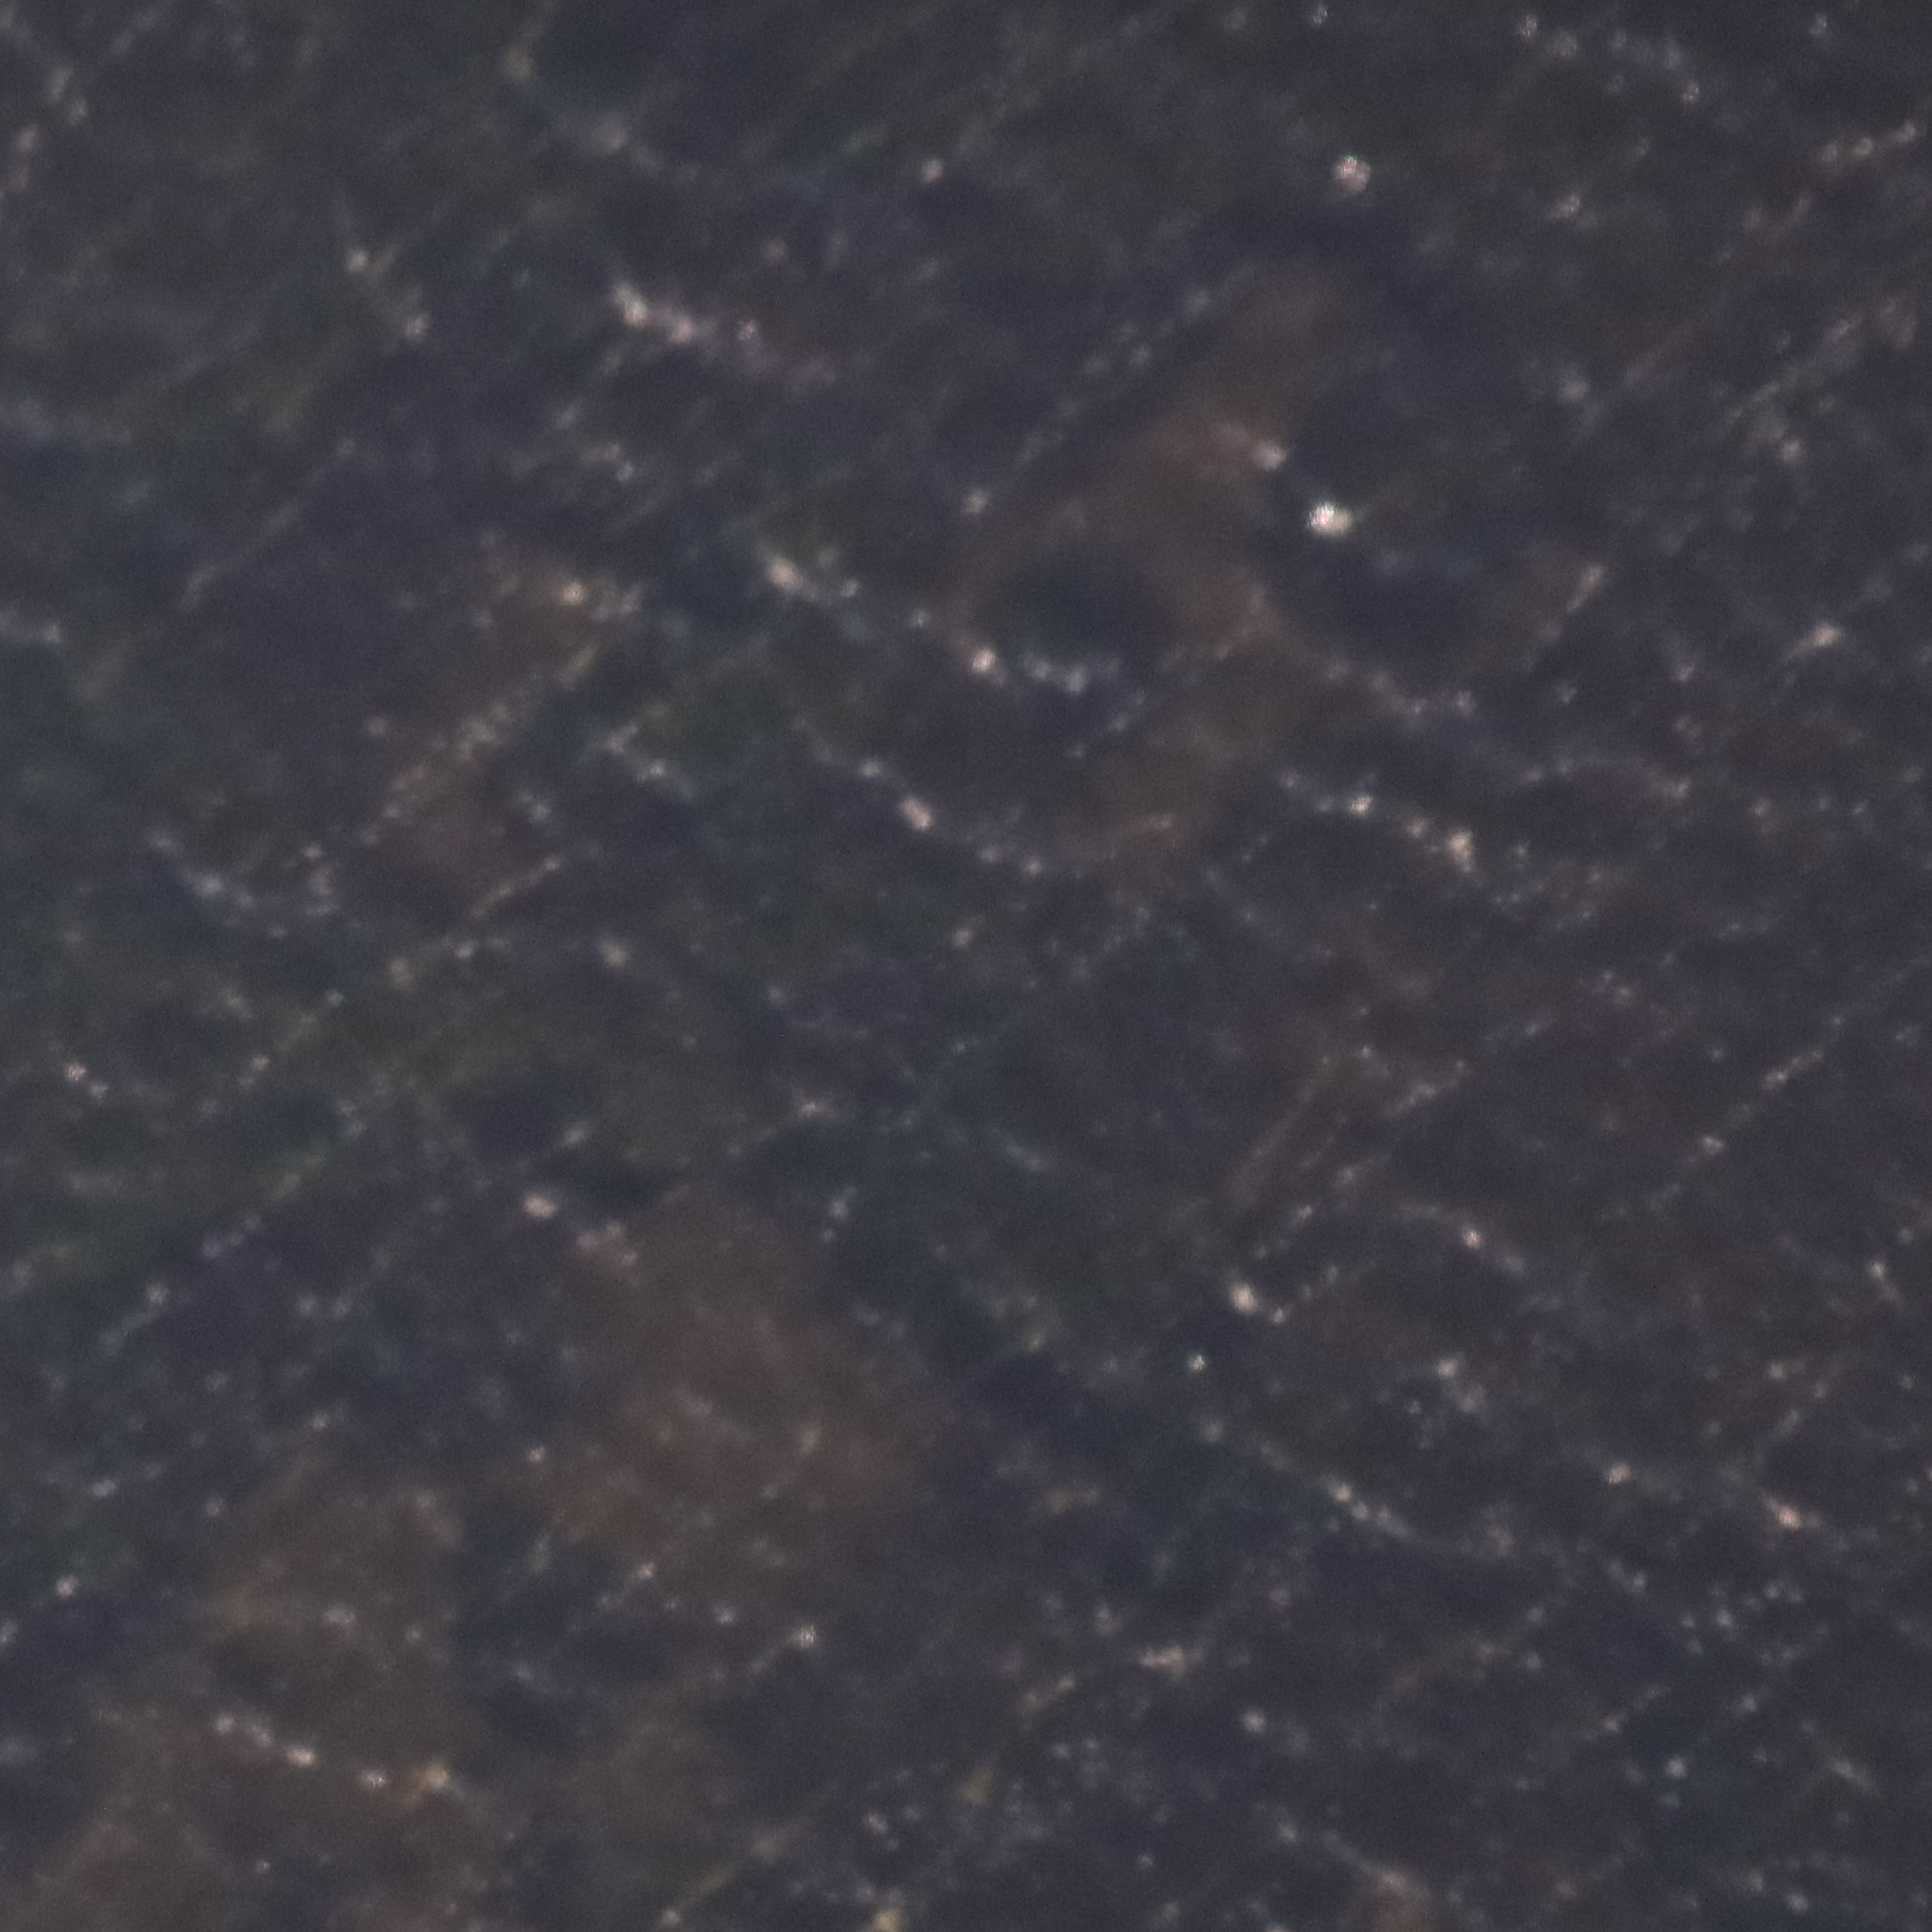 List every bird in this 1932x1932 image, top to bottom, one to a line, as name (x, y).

None